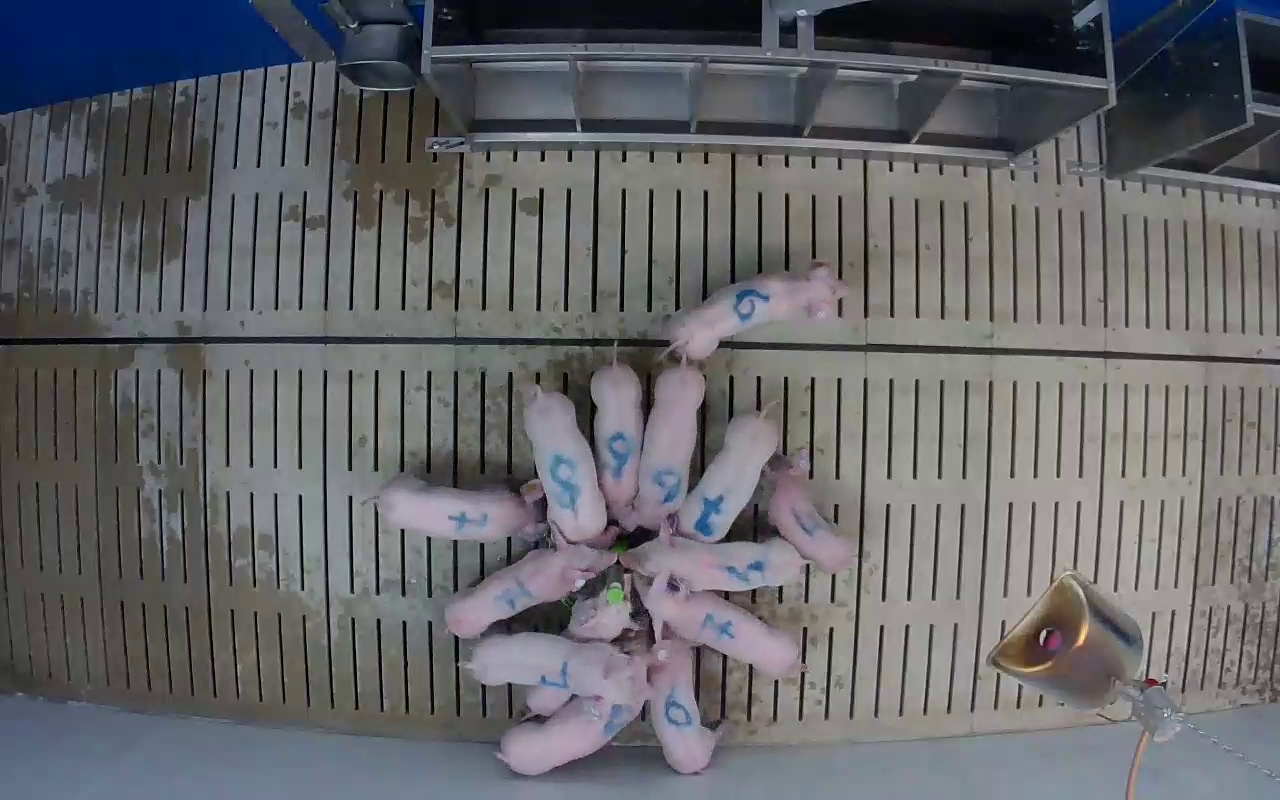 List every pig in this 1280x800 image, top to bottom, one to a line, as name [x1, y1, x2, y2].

pig [653, 260, 851, 366]
pig [590, 341, 647, 521]
pig [619, 350, 708, 534]
pig [521, 378, 620, 553]
pig [673, 396, 784, 544]
pig [762, 446, 857, 575]
pig [357, 471, 552, 545]
pig [620, 516, 816, 595]
pig [444, 521, 620, 639]
pig [628, 569, 809, 682]
pig [518, 573, 634, 725]
pig [644, 623, 728, 774]
pig [456, 630, 658, 707]
pig [493, 665, 648, 776]